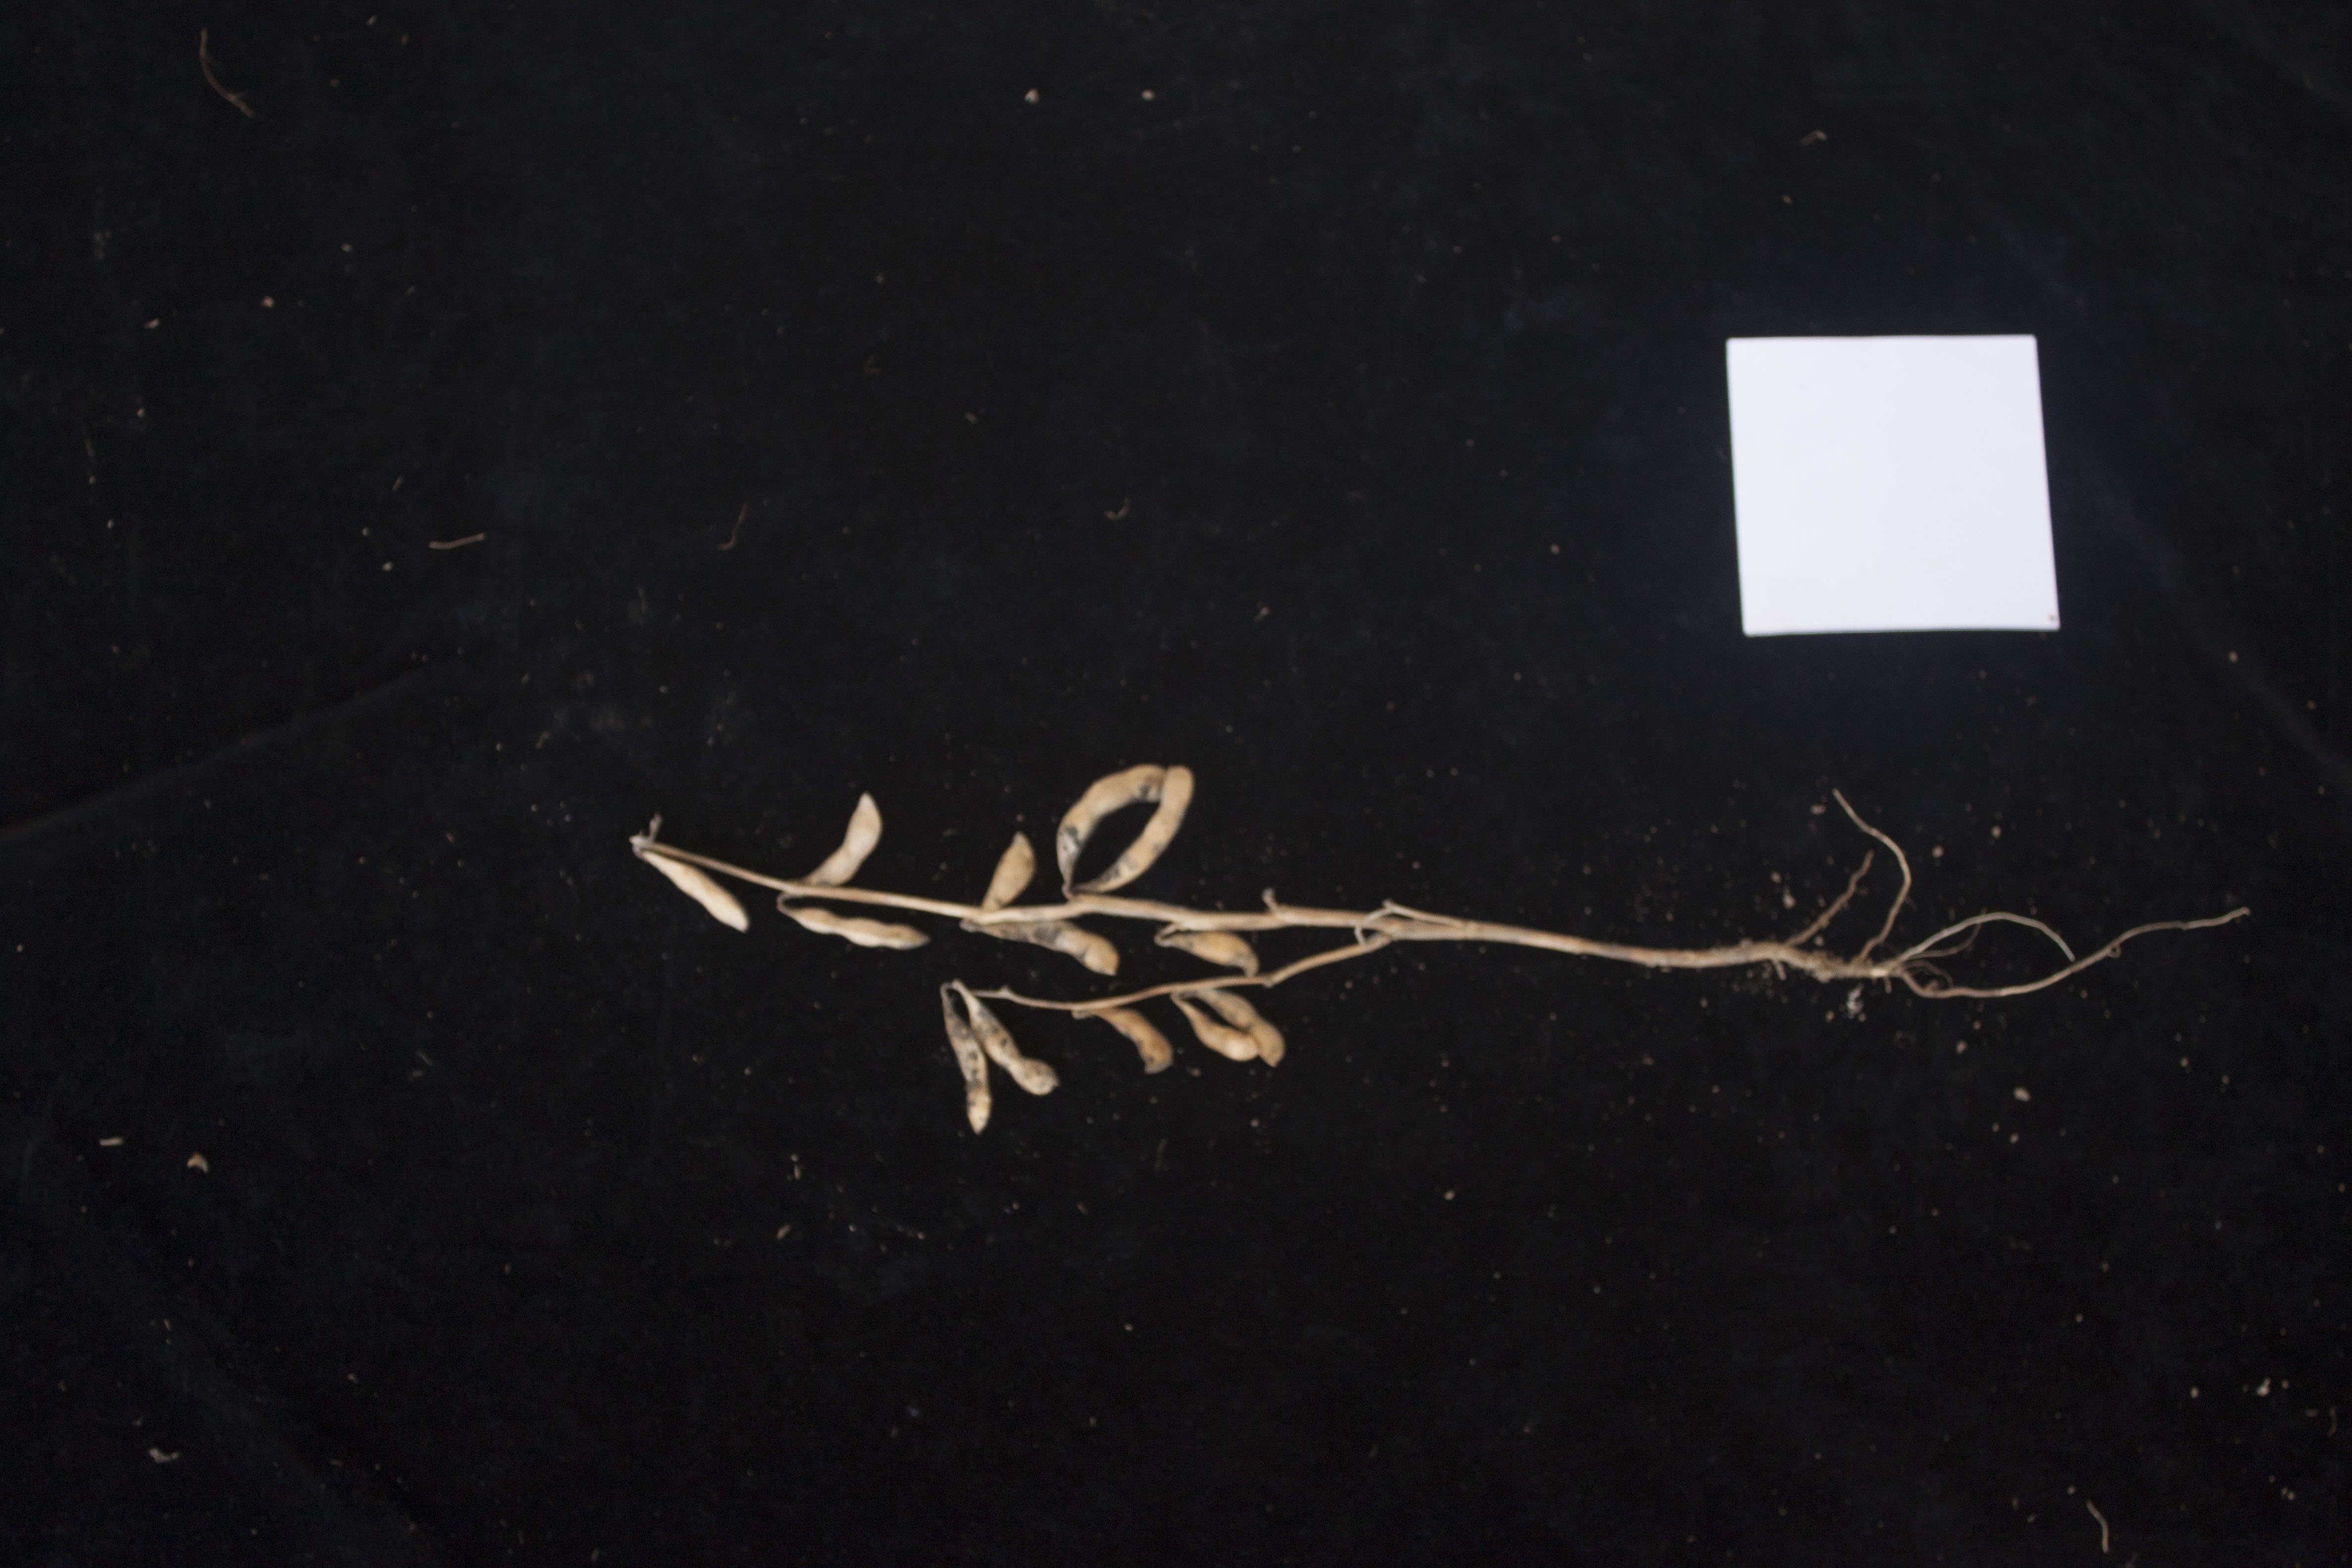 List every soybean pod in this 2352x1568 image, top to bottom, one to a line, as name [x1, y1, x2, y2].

soybean pod [1077, 768, 1192, 891]
soybean pod [1056, 769, 1167, 882]
soybean pod [804, 795, 881, 887]
soybean pod [984, 834, 1032, 910]
soybean pod [642, 854, 747, 932]
soybean pod [785, 911, 927, 950]
soybean pod [974, 923, 1118, 975]
soybean pod [1163, 933, 1257, 974]
soybean pod [952, 981, 1058, 1097]
soybean pod [1190, 992, 1282, 1065]
soybean pod [943, 993, 990, 1131]
soybean pod [1176, 1004, 1257, 1062]
soybean pod [1088, 1010, 1171, 1074]